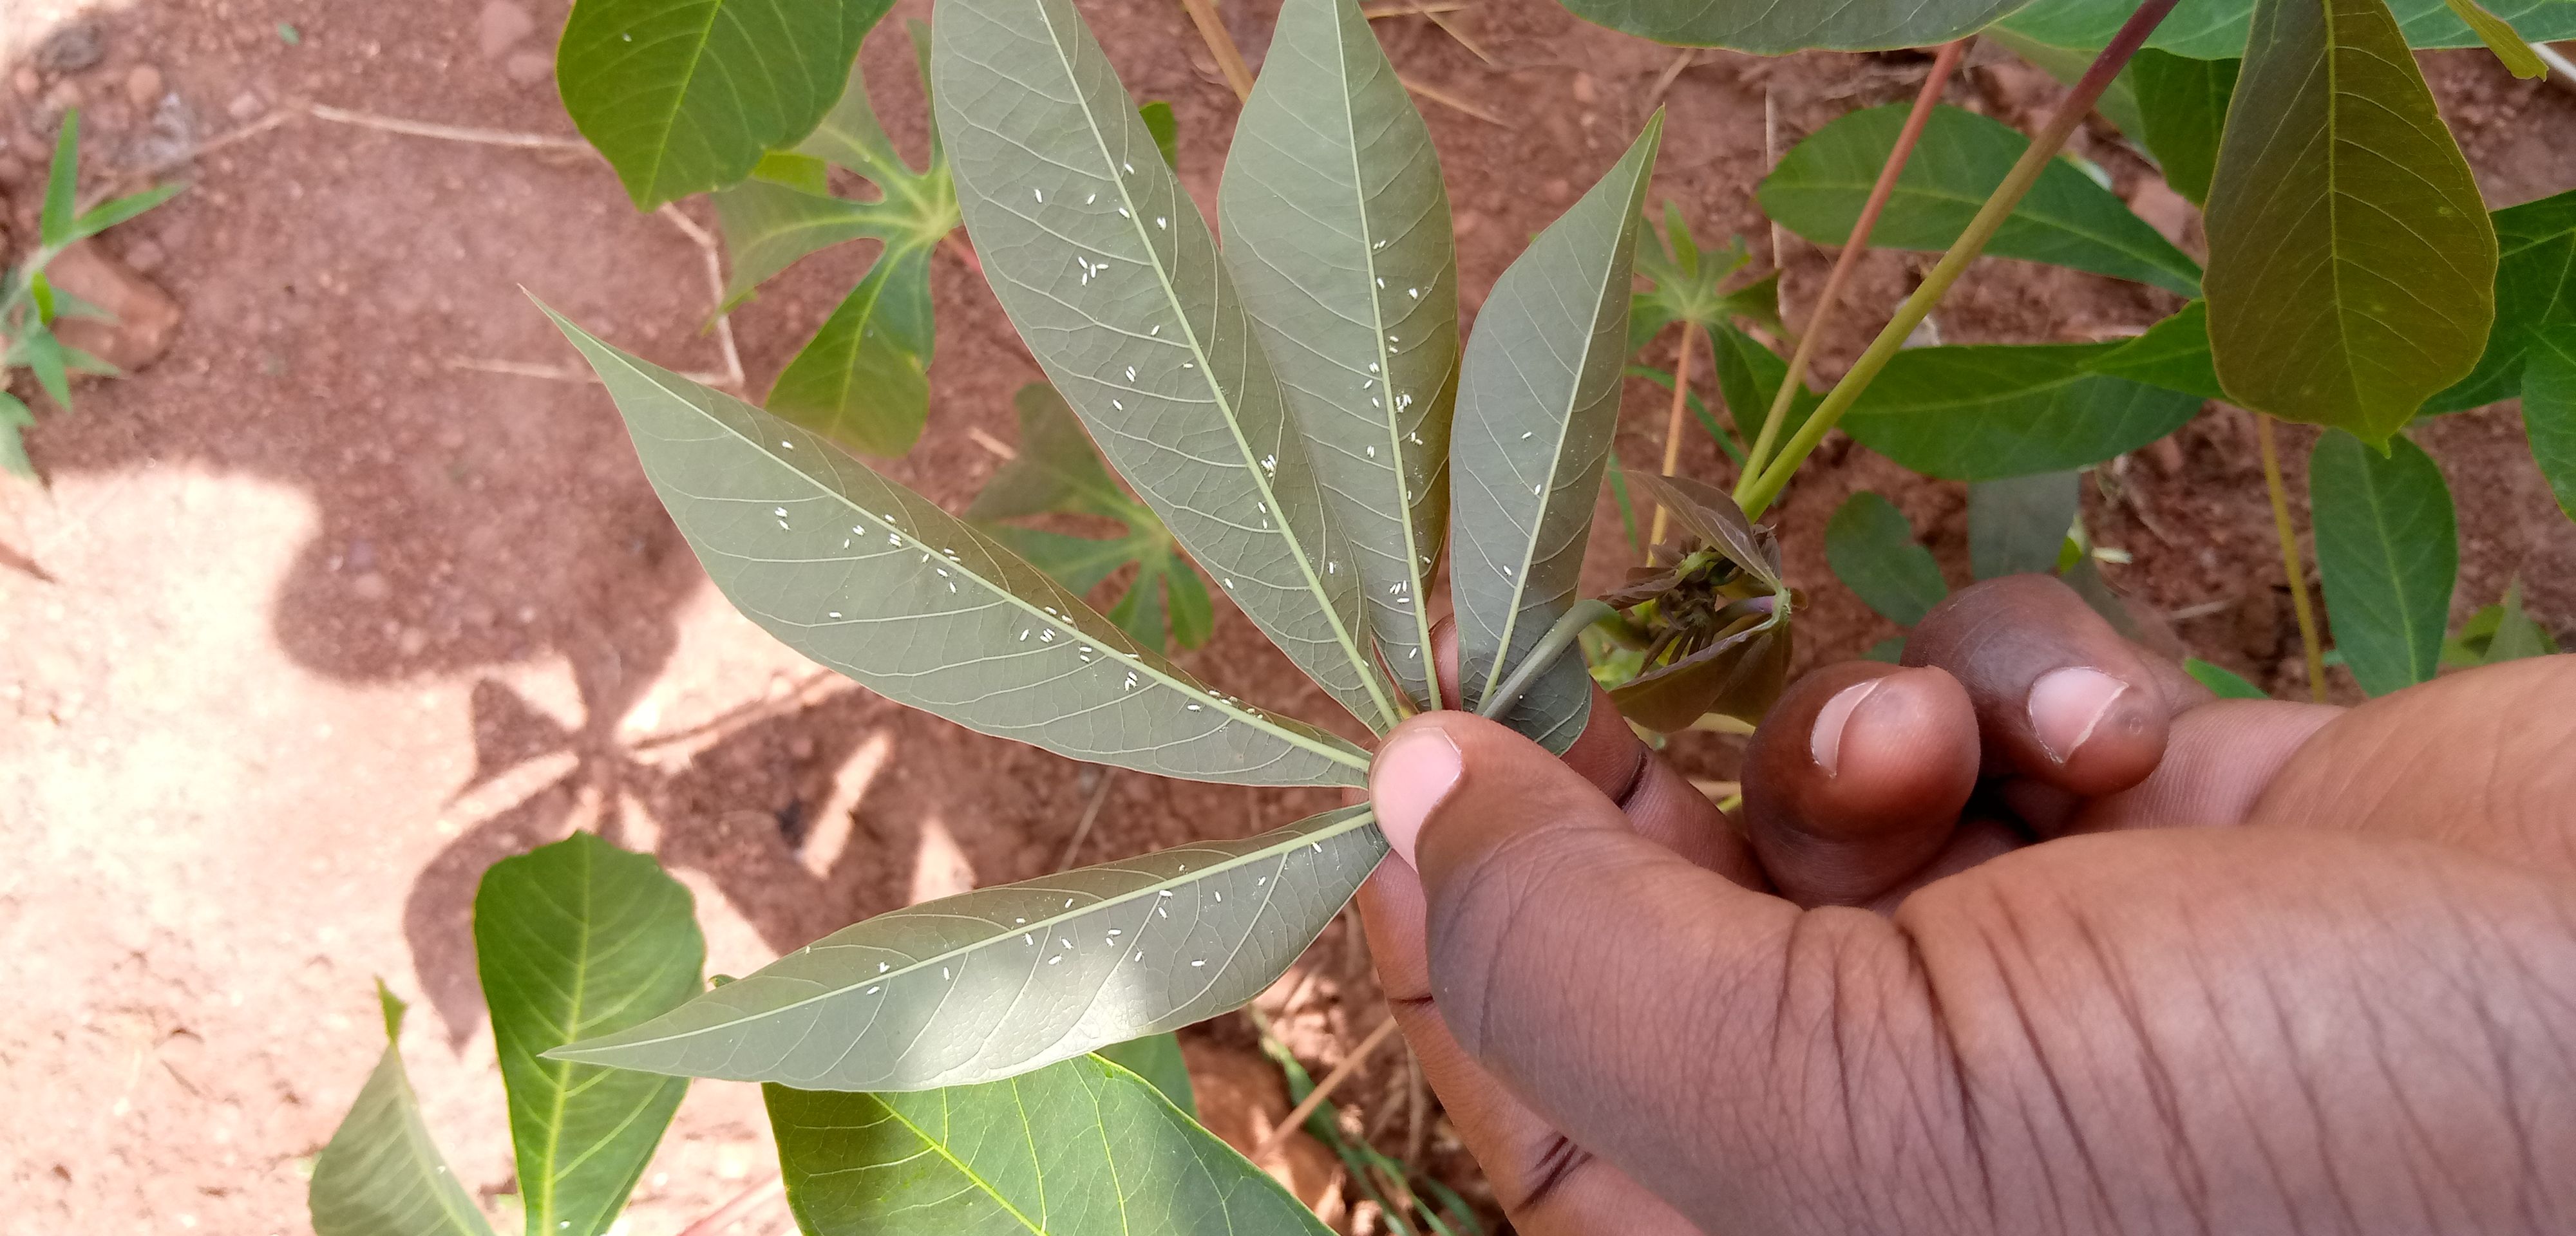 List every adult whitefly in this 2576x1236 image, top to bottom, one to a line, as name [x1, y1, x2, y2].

whitefly [1124, 161, 1138, 178]
whitefly [1032, 187, 1045, 205]
whitefly [1084, 192, 1102, 207]
whitefly [1116, 206, 1132, 220]
whitefly [1153, 212, 1171, 232]
whitefly [1378, 238, 1387, 251]
whitefly [1372, 241, 1378, 252]
whitefly [1077, 254, 1089, 271]
whitefly [1090, 262, 1097, 279]
whitefly [1095, 263, 1110, 271]
whitefly [1079, 272, 1090, 288]
whitefly [1376, 276, 1388, 290]
whitefly [1412, 286, 1422, 300]
whitefly [1407, 288, 1416, 301]
whitefly [1148, 323, 1164, 339]
whitefly [1387, 334, 1402, 344]
whitefly [1387, 344, 1399, 356]
whitefly [1181, 360, 1197, 371]
whitefly [1372, 361, 1381, 373]
whitefly [1367, 362, 1376, 375]
whitefly [1126, 365, 1138, 378]
whitefly [1124, 369, 1136, 384]
whitefly [1362, 378, 1377, 393]
whitefly [1401, 392, 1407, 407]
whitefly [1406, 392, 1414, 405]
whitefly [1370, 395, 1381, 409]
whitefly [1395, 395, 1401, 407]
whitefly [1112, 397, 1124, 413]
whitefly [1395, 405, 1405, 409]
whitefly [1410, 429, 1416, 443]
whitefly [1520, 430, 1535, 442]
whitefly [778, 438, 797, 451]
whitefly [1414, 438, 1425, 447]
whitefly [1365, 444, 1372, 456]
whitefly [1370, 444, 1376, 459]
whitefly [1267, 453, 1278, 467]
whitefly [1259, 459, 1271, 472]
whitefly [1267, 460, 1274, 473]
whitefly [1268, 471, 1276, 479]
whitefly [1531, 482, 1544, 499]
whitefly [1405, 489, 1415, 501]
whitefly [1256, 500, 1267, 515]
whitefly [777, 506, 790, 514]
whitefly [773, 510, 788, 518]
whitefly [884, 512, 898, 525]
whitefly [1260, 517, 1271, 532]
whitefly [777, 518, 791, 532]
whitefly [857, 523, 867, 534]
whitefly [851, 525, 865, 538]
whitefly [889, 532, 902, 542]
whitefly [842, 536, 852, 550]
whitefly [888, 538, 904, 548]
whitefly [942, 547, 956, 555]
whitefly [920, 551, 933, 566]
whitefly [948, 554, 963, 563]
whitefly [1421, 554, 1432, 566]
whitefly [1327, 559, 1336, 576]
whitefly [1501, 563, 1515, 579]
whitefly [935, 566, 951, 579]
whitefly [1222, 576, 1237, 592]
whitefly [1401, 579, 1410, 594]
whitefly [947, 579, 960, 595]
whitefly [1394, 582, 1403, 595]
whitefly [1387, 583, 1397, 594]
whitefly [1394, 596, 1412, 604]
whitefly [1041, 605, 1057, 617]
whitefly [827, 610, 844, 621]
whitefly [1060, 613, 1074, 626]
whitefly [1018, 626, 1032, 643]
whitefly [1045, 627, 1057, 637]
whitefly [1042, 628, 1054, 642]
whitefly [1038, 634, 1049, 645]
whitefly [1076, 643, 1094, 655]
whitefly [1408, 646, 1421, 660]
whitefly [1128, 652, 1140, 658]
whitefly [1077, 653, 1092, 664]
whitefly [1361, 659, 1371, 669]
whitefly [1126, 669, 1139, 681]
whitefly [1126, 676, 1138, 688]
whitefly [1123, 679, 1132, 692]
whitefly [1206, 689, 1222, 697]
whitefly [1228, 695, 1240, 703]
whitefly [1219, 698, 1233, 707]
whitefly [1185, 704, 1201, 712]
whitefly [1244, 707, 1256, 715]
whitefly [1256, 713, 1264, 720]
whitefly [1310, 841, 1325, 854]
whitefly [1177, 861, 1188, 874]
whitefly [1256, 874, 1269, 888]
whitefly [1157, 888, 1175, 899]
whitefly [1213, 889, 1224, 905]
whitefly [1062, 895, 1078, 910]
whitefly [1157, 905, 1169, 922]
whitefly [1014, 915, 1028, 925]
whitefly [1104, 927, 1124, 938]
whitefly [1023, 929, 1036, 947]
whitefly [1059, 935, 1075, 953]
whitefly [1103, 935, 1116, 948]
whitefly [804, 943, 811, 955]
whitefly [1131, 947, 1150, 966]
whitefly [1045, 953, 1065, 966]
whitefly [1189, 957, 1209, 971]
whitefly [876, 957, 891, 976]
whitefly [942, 964, 954, 983]
whitefly [864, 984, 881, 998]